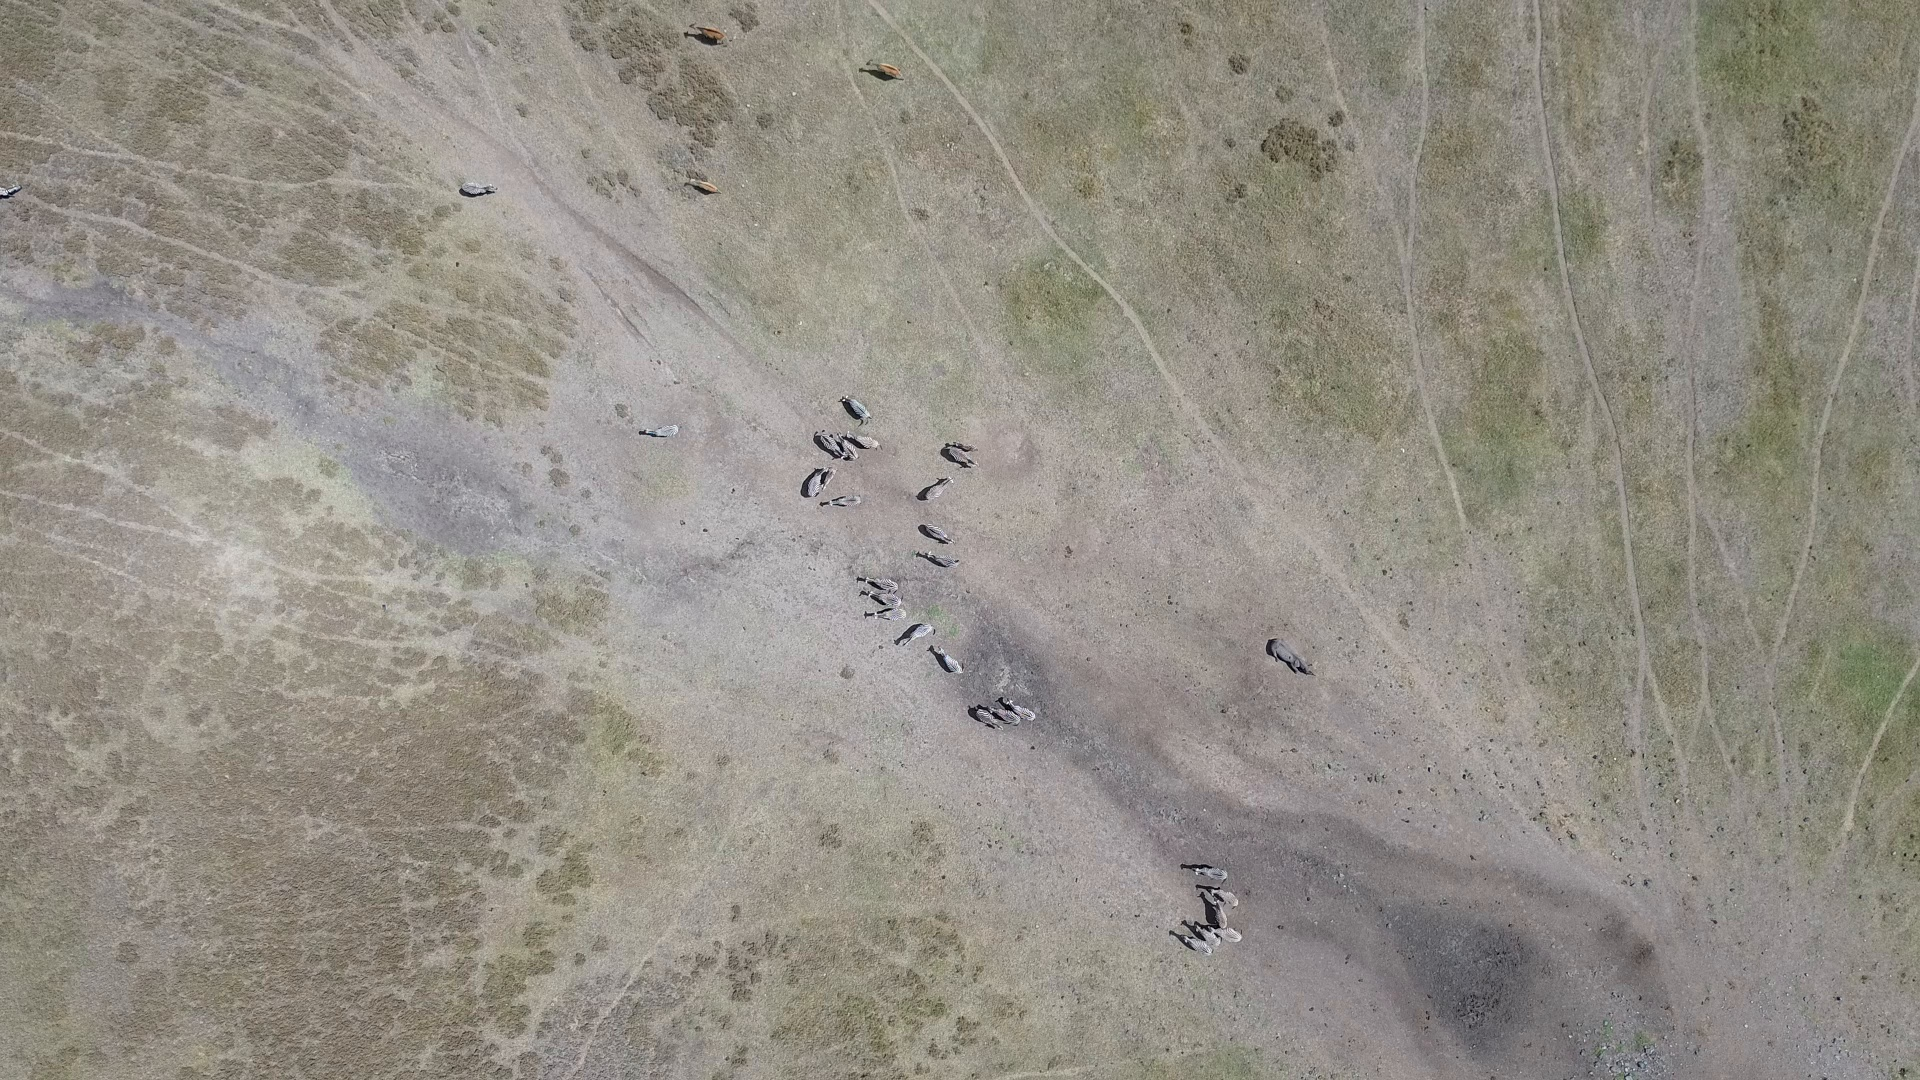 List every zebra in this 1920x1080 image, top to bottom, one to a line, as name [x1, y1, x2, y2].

zebra [462, 181, 495, 195]
zebra [1, 185, 23, 199]
zebra [844, 397, 870, 422]
zebra [642, 425, 679, 437]
zebra [816, 430, 841, 447]
zebra [844, 431, 881, 451]
zebra [818, 436, 842, 457]
zebra [951, 436, 981, 451]
zebra [840, 438, 861, 460]
zebra [946, 446, 976, 468]
zebra [822, 469, 838, 490]
zebra [803, 470, 825, 497]
zebra [917, 479, 951, 501]
zebra [825, 495, 863, 508]
zebra [924, 523, 951, 540]
zebra [922, 550, 962, 567]
zebra [865, 579, 893, 593]
zebra [866, 589, 891, 607]
zebra [866, 611, 894, 623]
zebra [899, 625, 930, 649]
zebra [934, 647, 959, 674]
zebra [997, 699, 1032, 718]
zebra [996, 706, 1029, 723]
zebra [971, 707, 1001, 727]
zebra [1192, 866, 1225, 880]
zebra [1197, 890, 1219, 926]
zebra [1215, 923, 1239, 943]
zebra [1173, 931, 1214, 957]